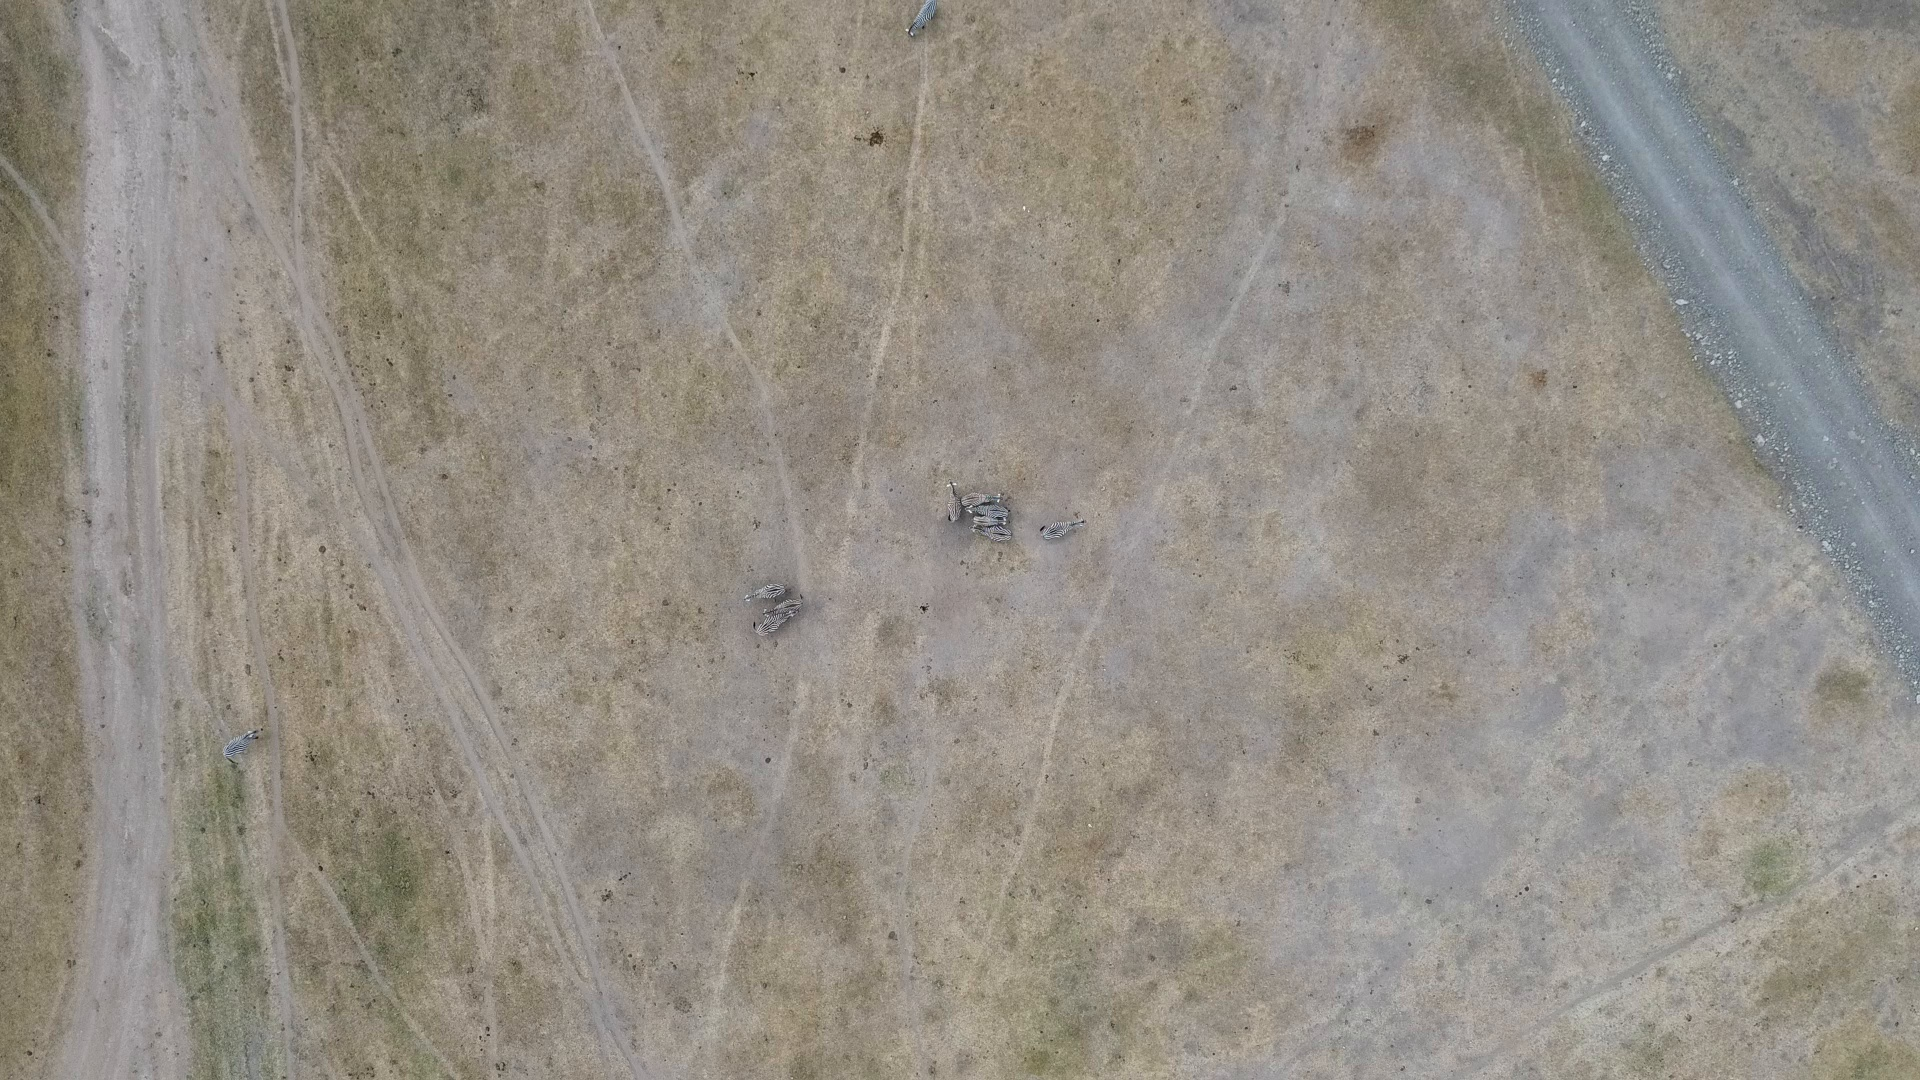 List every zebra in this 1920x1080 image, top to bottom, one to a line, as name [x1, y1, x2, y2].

zebra [907, 1, 937, 37]
zebra [945, 480, 958, 524]
zebra [961, 492, 1002, 507]
zebra [965, 504, 1009, 518]
zebra [971, 515, 1008, 526]
zebra [1043, 518, 1086, 539]
zebra [967, 524, 1012, 542]
zebra [743, 586, 781, 603]
zebra [763, 598, 803, 617]
zebra [755, 609, 801, 635]
zebra [224, 731, 262, 759]